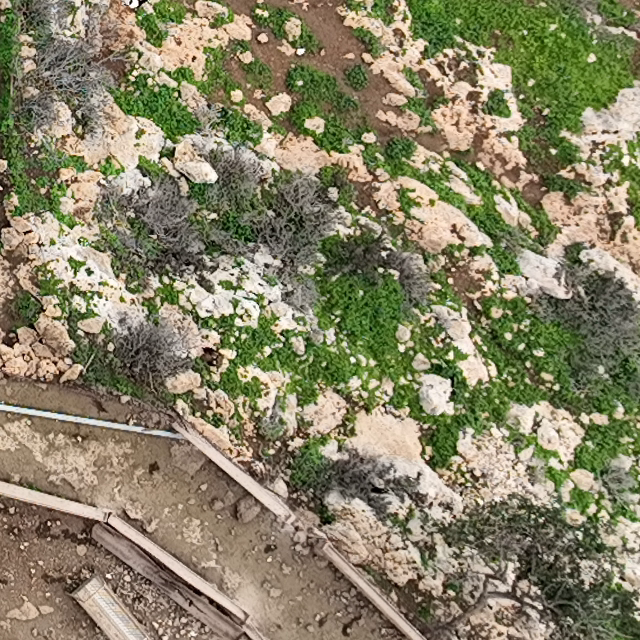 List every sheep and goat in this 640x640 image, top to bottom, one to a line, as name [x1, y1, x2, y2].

None